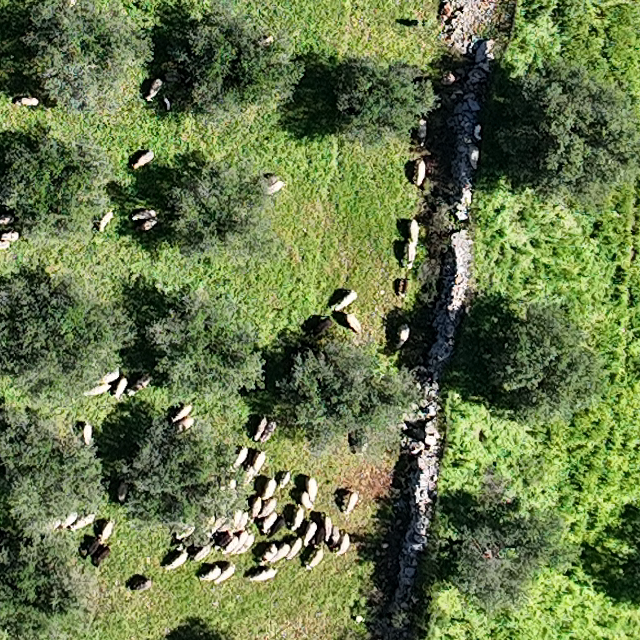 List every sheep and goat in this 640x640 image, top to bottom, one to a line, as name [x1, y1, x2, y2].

sheep [69, 0, 82, 7]
sheep [441, 1, 455, 21]
sheep [259, 36, 274, 48]
sheep [145, 78, 163, 102]
sheep [16, 97, 38, 106]
sheep [164, 98, 170, 110]
sheep [417, 118, 426, 148]
sheep [133, 150, 154, 170]
sheep [416, 158, 426, 187]
sheep [258, 180, 283, 196]
sheep [132, 209, 156, 220]
sheep [98, 212, 112, 233]
sheep [0, 215, 12, 225]
sheep [134, 217, 157, 232]
sheep [409, 218, 419, 245]
sheep [0, 231, 18, 241]
sheep [0, 240, 10, 252]
sheep [403, 242, 415, 270]
sheep [401, 278, 409, 298]
sheep [334, 289, 358, 310]
sheep [346, 313, 361, 334]
sheep [312, 318, 333, 337]
sheep [395, 323, 409, 350]
sheep [98, 369, 120, 384]
sheep [128, 372, 152, 396]
sheep [113, 377, 127, 400]
sheep [84, 384, 110, 395]
sheep [171, 403, 192, 423]
sheep [0, 412, 5, 424]
sheep [175, 416, 194, 434]
sheep [253, 416, 267, 442]
sheep [261, 420, 276, 444]
sheep [83, 424, 92, 445]
sheep [232, 446, 248, 467]
sheep [244, 448, 260, 472]
sheep [254, 451, 266, 473]
sheep [243, 468, 254, 484]
sheep [279, 471, 290, 489]
sheep [307, 477, 316, 500]
sheep [229, 478, 236, 492]
sheep [261, 478, 276, 501]
sheep [118, 482, 127, 502]
sheep [302, 491, 314, 510]
sheep [344, 491, 358, 514]
sheep [252, 496, 261, 517]
sheep [257, 498, 277, 518]
sheep [291, 504, 304, 531]
sheep [233, 510, 243, 528]
sheep [237, 511, 248, 530]
sheep [61, 512, 77, 529]
sheep [262, 512, 277, 534]
sheep [70, 513, 95, 531]
sheep [267, 516, 284, 538]
sheep [214, 517, 229, 532]
sheep [324, 517, 332, 542]
sheep [52, 518, 61, 530]
sheep [98, 521, 114, 545]
sheep [303, 522, 317, 546]
sheep [172, 526, 194, 540]
sheep [332, 526, 339, 546]
sheep [315, 527, 324, 545]
sheep [230, 530, 247, 556]
sheep [215, 531, 232, 551]
sheep [335, 533, 350, 554]
sheep [238, 534, 254, 555]
sheep [221, 537, 238, 555]
sheep [285, 537, 302, 560]
sheep [83, 540, 98, 559]
sheep [270, 543, 290, 564]
sheep [177, 544, 202, 557]
sheep [194, 544, 211, 561]
sheep [259, 544, 277, 565]
sheep [93, 546, 109, 566]
sheep [305, 548, 323, 571]
sheep [164, 553, 189, 568]
sheep [213, 564, 235, 585]
sheep [198, 565, 221, 581]
sheep [249, 566, 278, 580]
sheep [132, 580, 151, 591]